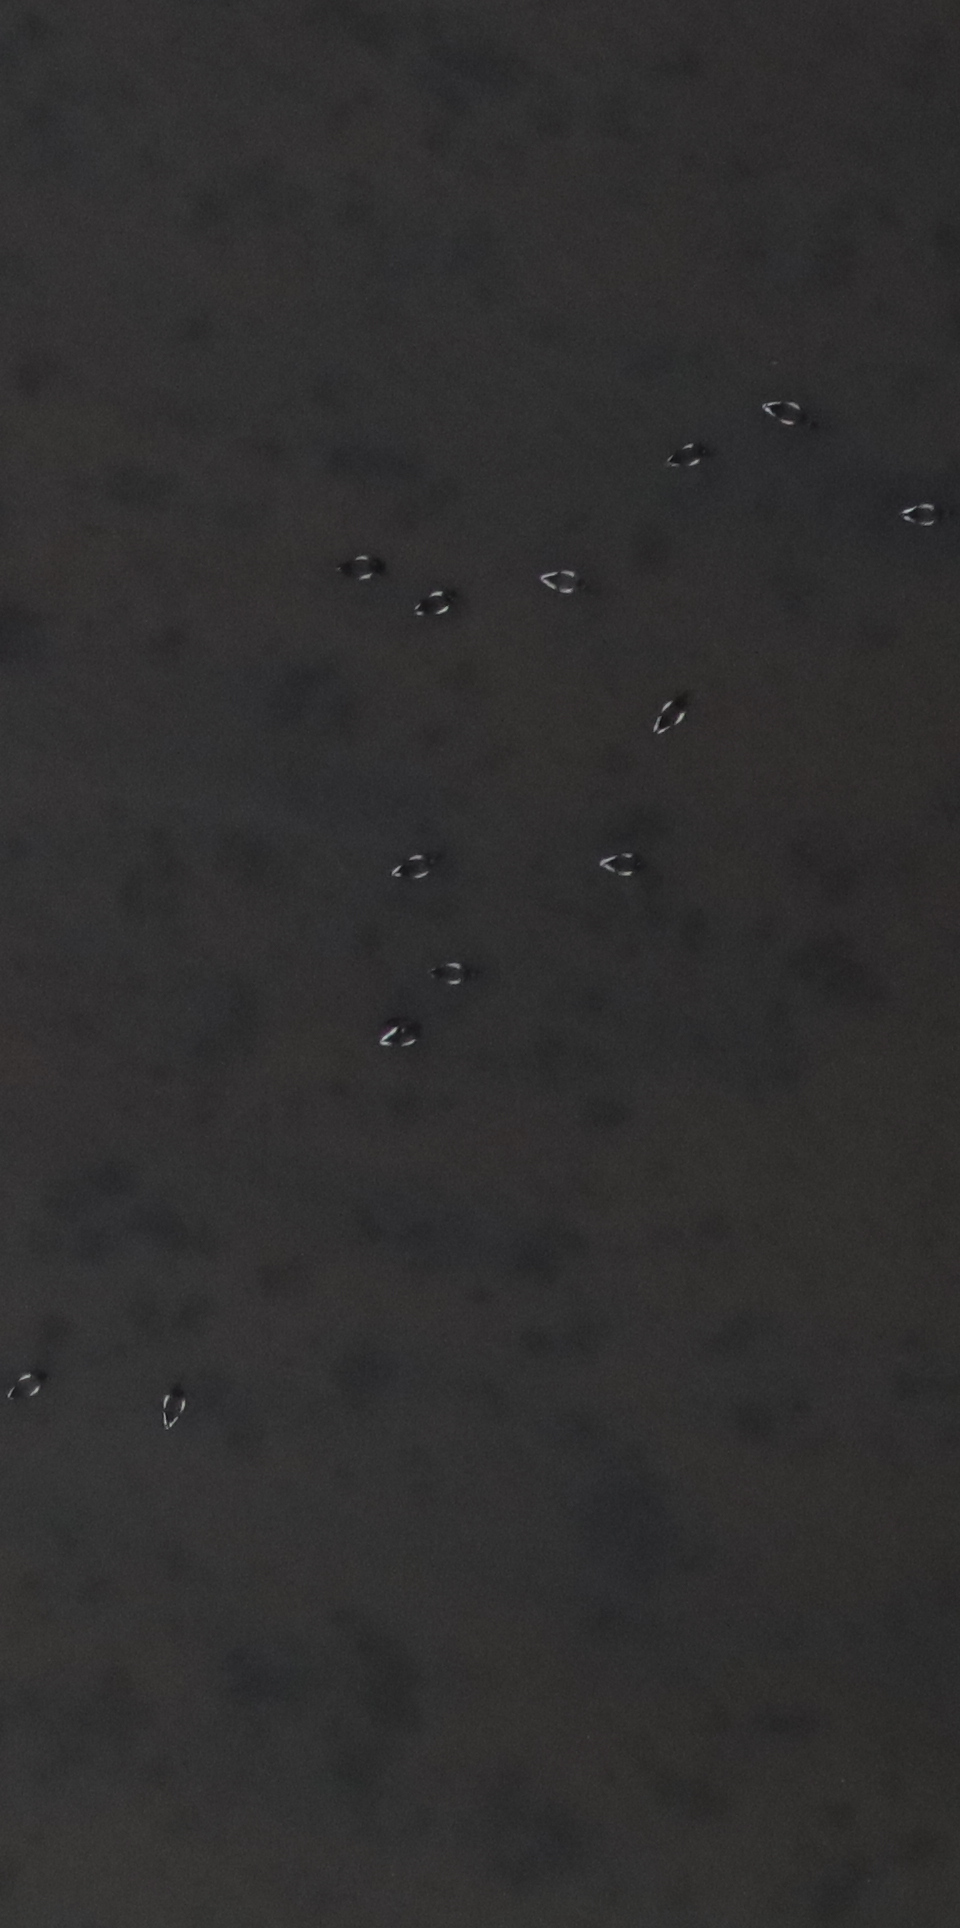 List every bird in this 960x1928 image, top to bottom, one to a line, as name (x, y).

brant (788, 415)
brant (688, 456)
brant (921, 514)
brant (363, 568)
brant (563, 581)
brant (436, 605)
brant (671, 715)
brant (417, 866)
brant (623, 866)
brant (453, 973)
brant (402, 1037)
brant (28, 1384)
brant (176, 1407)